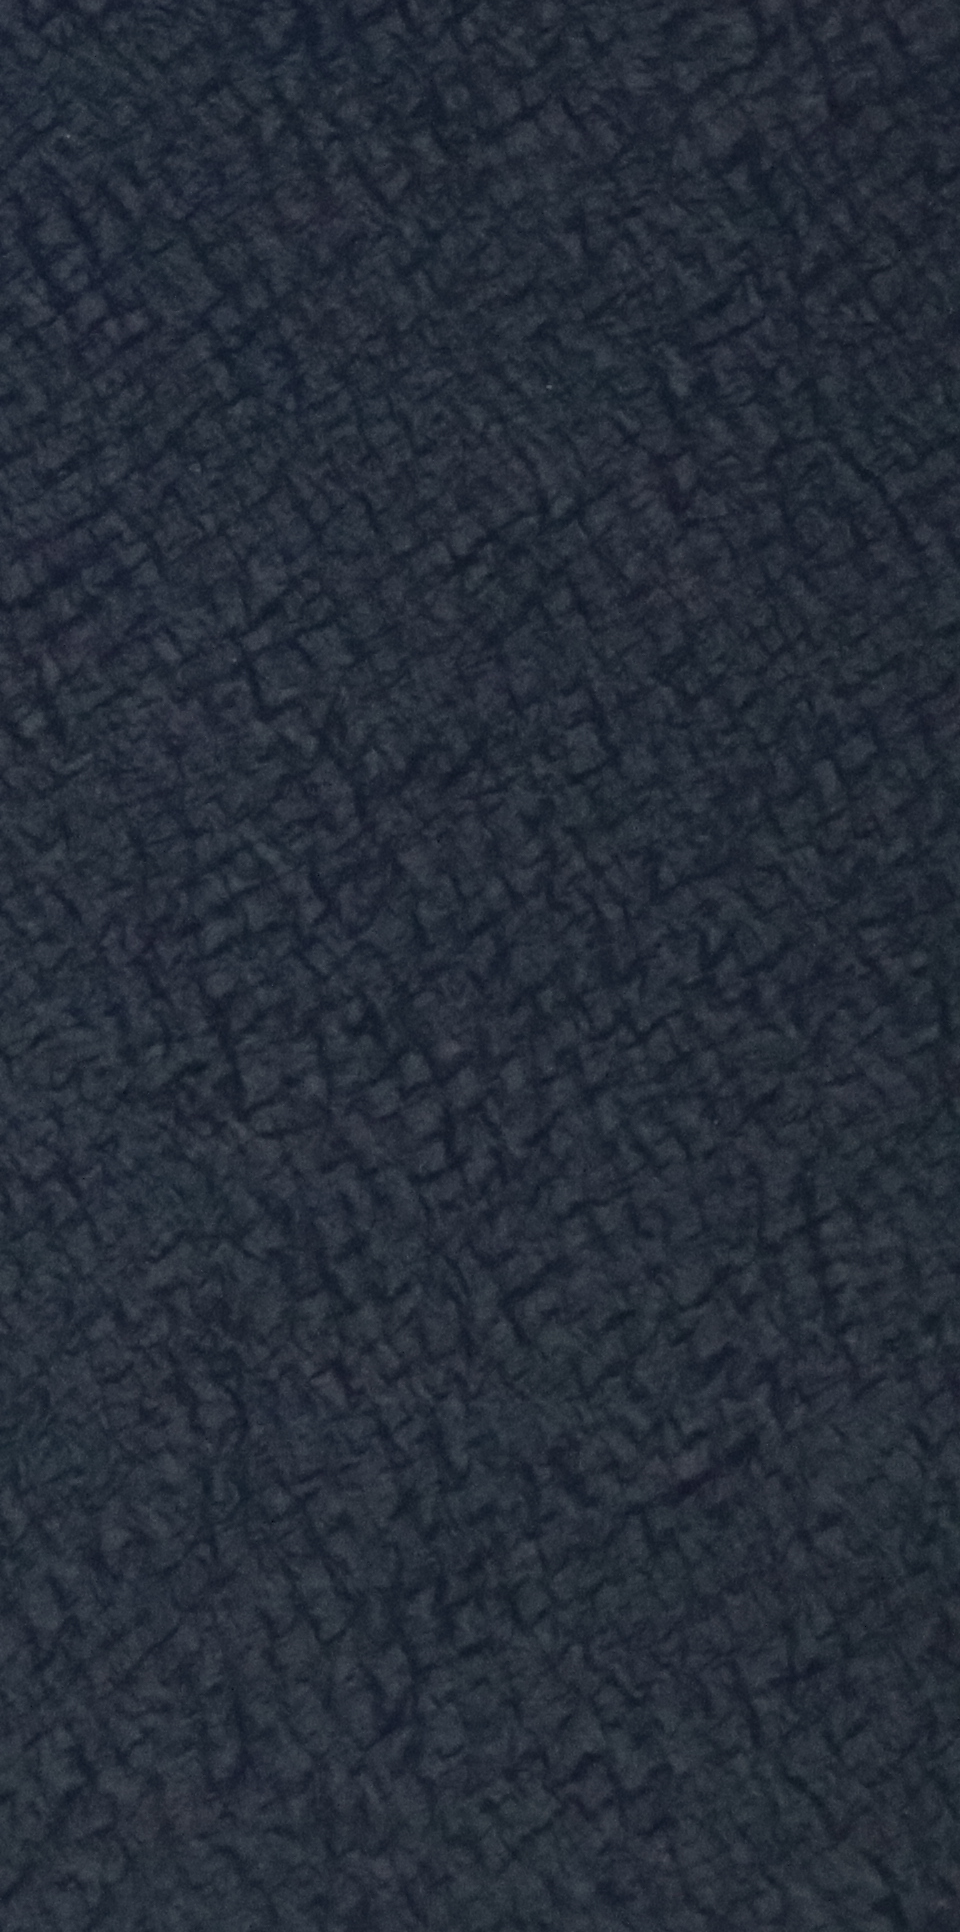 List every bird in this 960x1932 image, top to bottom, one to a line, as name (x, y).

None